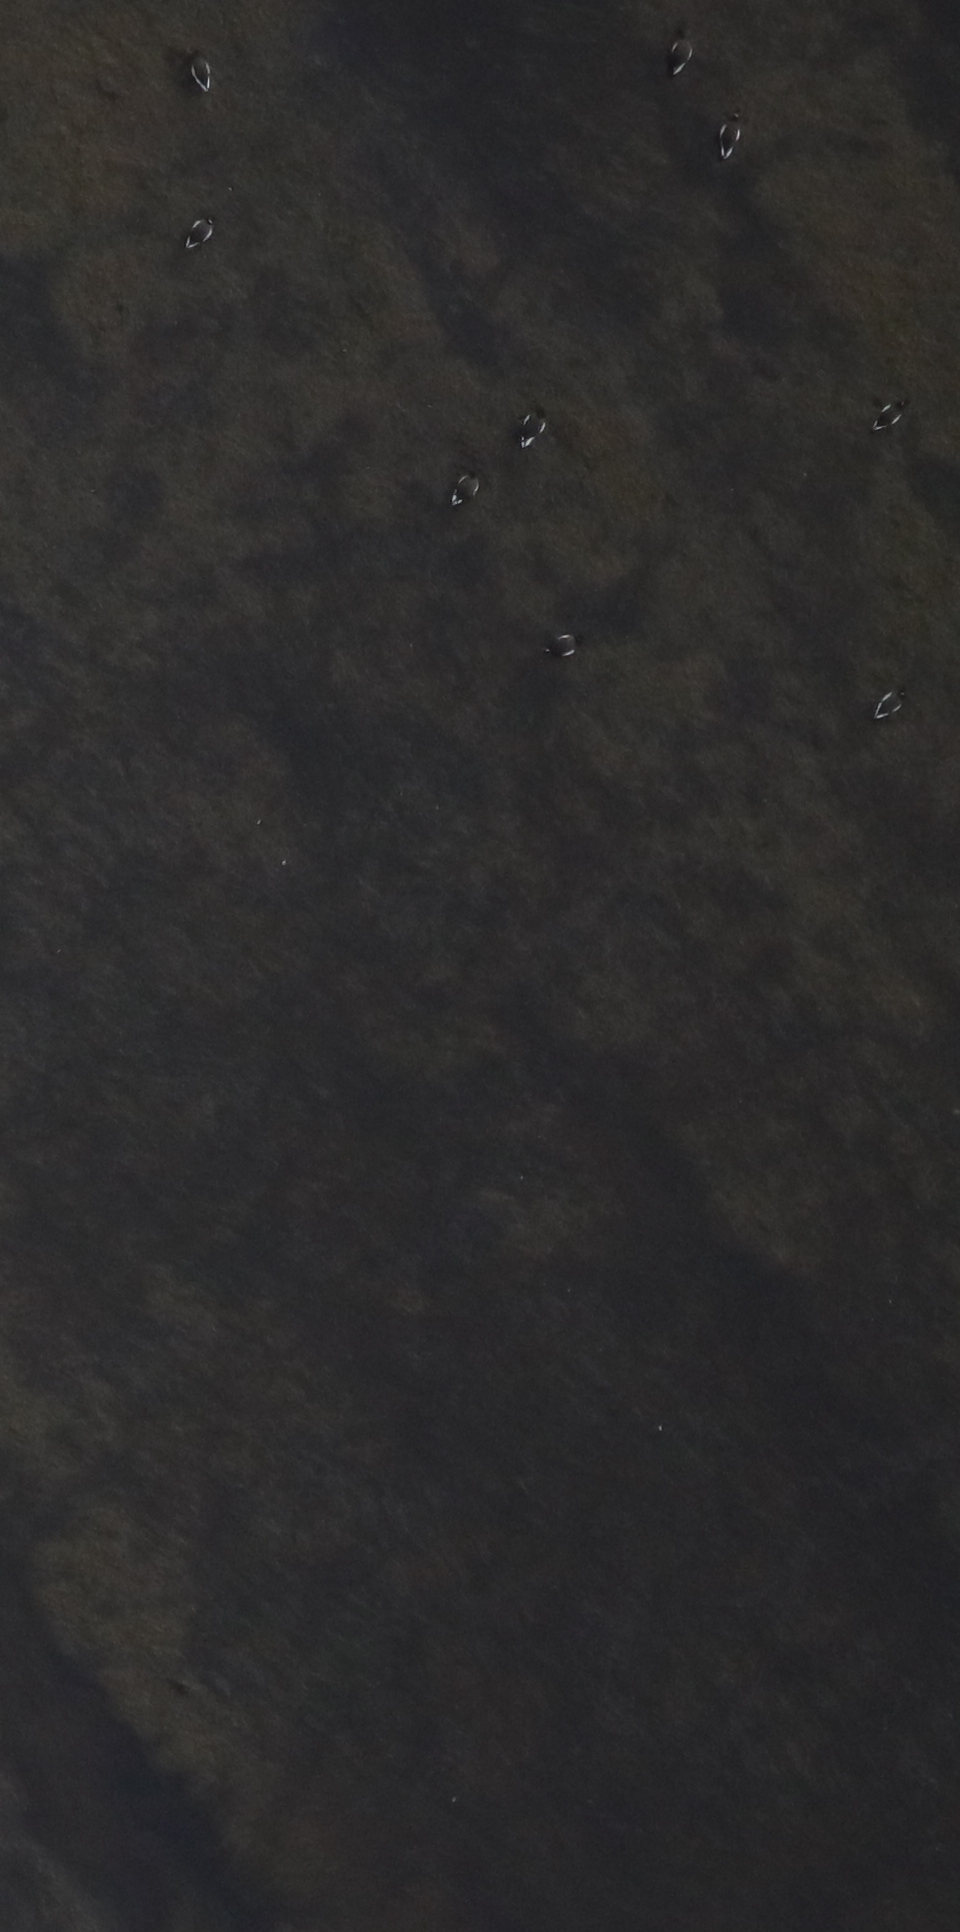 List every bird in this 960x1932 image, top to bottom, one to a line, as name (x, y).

brant (680, 51)
brant (199, 69)
brant (729, 134)
brant (199, 232)
brant (889, 415)
brant (533, 425)
brant (465, 486)
brant (564, 645)
brant (889, 704)